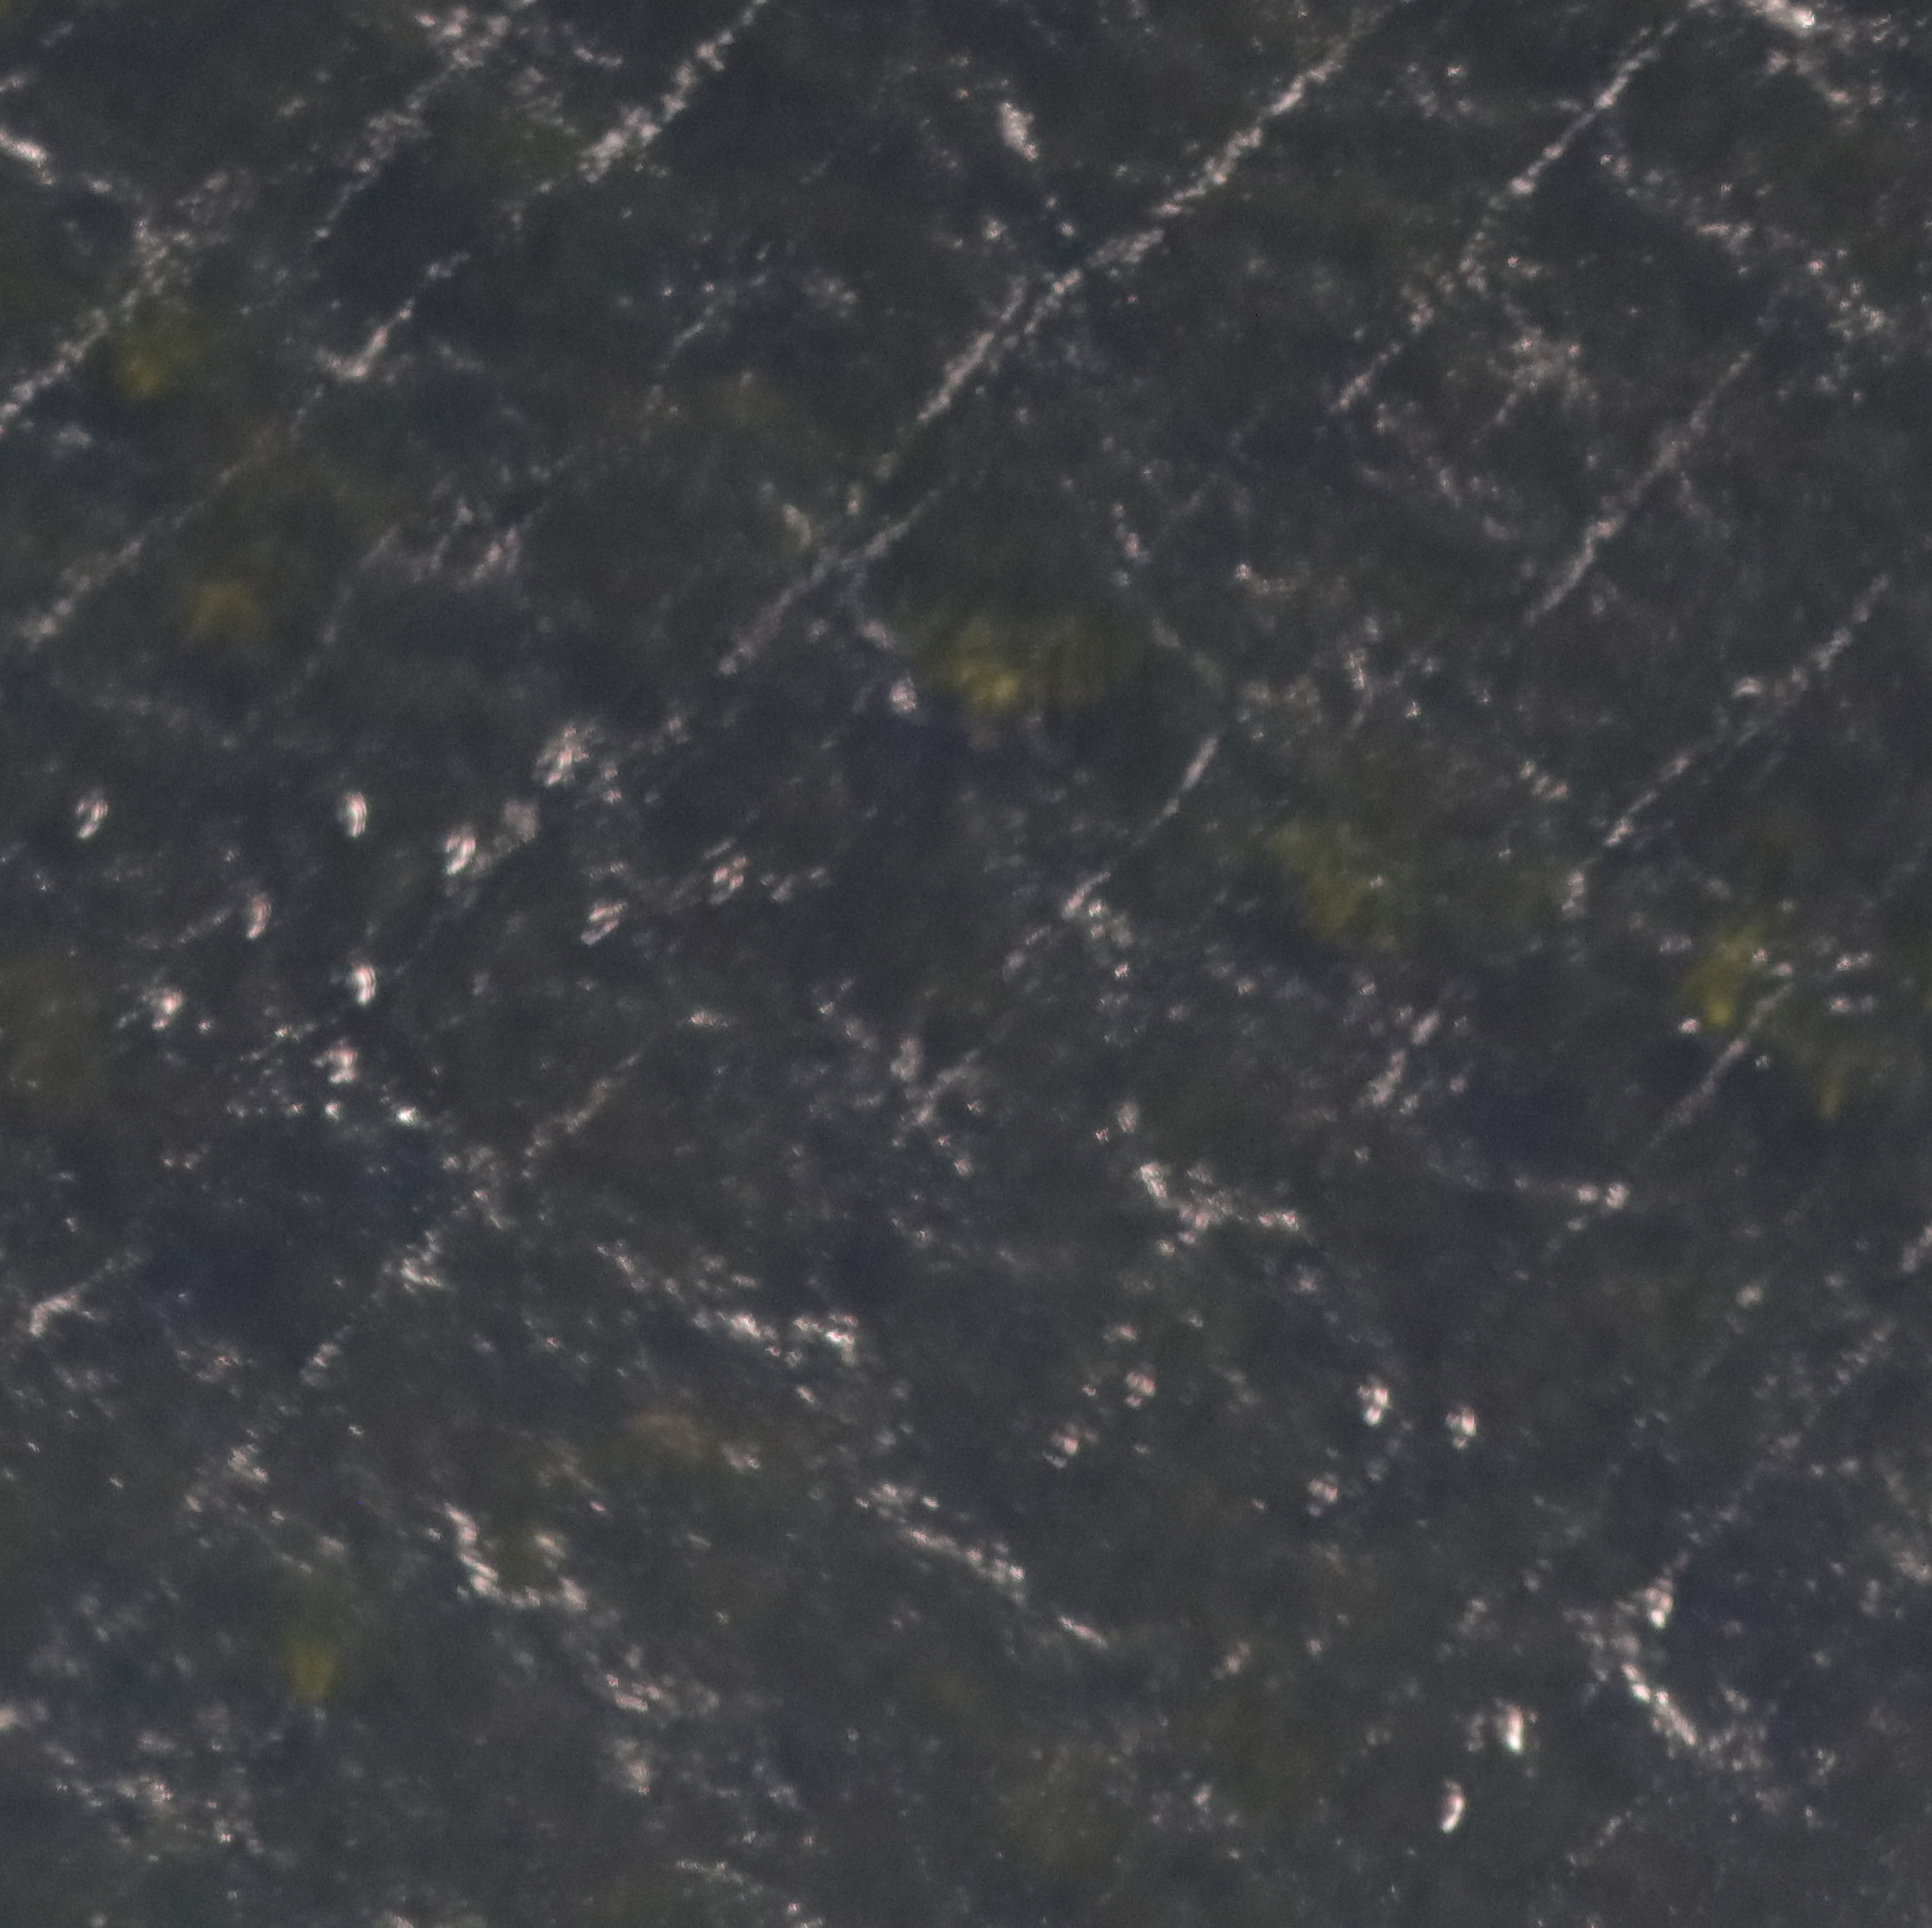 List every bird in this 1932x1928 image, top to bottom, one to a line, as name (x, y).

brant (557, 760)
brant (92, 811)
brant (351, 812)
brant (460, 850)
brant (726, 881)
brant (256, 915)
brant (602, 922)
brant (364, 983)
brant (162, 1004)
brant (339, 1058)
brant (1138, 1385)
brant (1374, 1398)
brant (1464, 1431)
brant (1066, 1444)
brant (1323, 1493)
brant (1658, 1603)
brant (1509, 1725)
brant (1448, 1809)